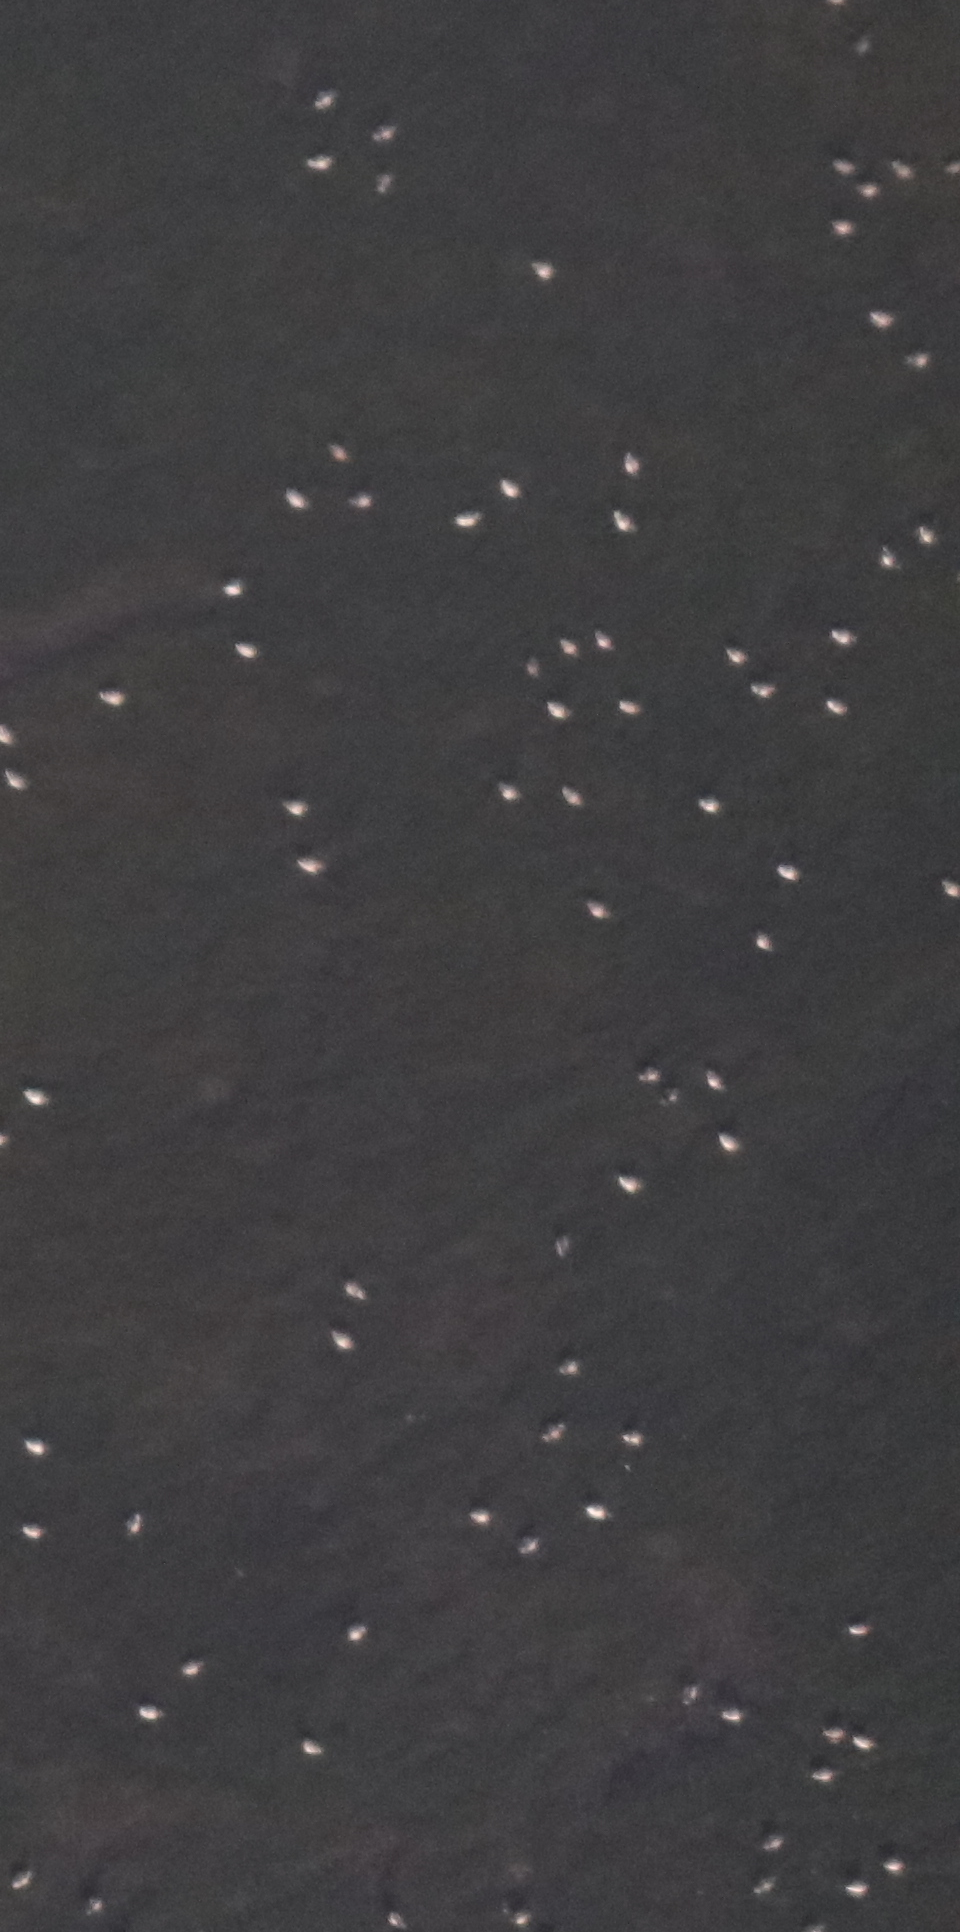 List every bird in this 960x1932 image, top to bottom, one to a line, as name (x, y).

brant (329, 95)
brant (379, 137)
brant (322, 159)
brant (954, 164)
brant (839, 166)
brant (904, 166)
brant (375, 186)
brant (863, 189)
brant (844, 224)
brant (541, 275)
brant (874, 324)
brant (925, 374)
brant (631, 460)
brant (344, 462)
brant (515, 482)
brant (357, 498)
brant (303, 505)
brant (470, 512)
brant (617, 522)
brant (921, 542)
brant (889, 566)
brant (233, 589)
brant (853, 642)
brant (599, 643)
brant (572, 653)
brant (247, 654)
brant (741, 656)
brant (535, 667)
brant (756, 684)
brant (119, 697)
brant (628, 707)
brant (833, 710)
brant (559, 713)
brant (8, 738)
brant (24, 775)
brant (574, 792)
brant (506, 796)
brant (709, 798)
brant (296, 816)
brant (315, 863)
brant (790, 868)
brant (958, 886)
brant (601, 908)
brant (764, 946)
brant (652, 1072)
brant (712, 1079)
brant (28, 1097)
brant (678, 1097)
brant (735, 1141)
brant (626, 1177)
brant (563, 1249)
brant (357, 1290)
brant (339, 1337)
brant (570, 1368)
brant (556, 1426)
brant (630, 1434)
brant (41, 1441)
brant (598, 1515)
brant (481, 1518)
brant (136, 1522)
brant (25, 1529)
brant (534, 1548)
brant (868, 1622)
brant (366, 1636)
brant (198, 1664)
brant (687, 1699)
brant (737, 1714)
brant (140, 1715)
brant (834, 1732)
brant (872, 1744)
brant (316, 1745)
brant (827, 1773)
brant (778, 1835)
brant (889, 1863)
brant (765, 1879)
brant (25, 1885)
brant (856, 1892)
brant (96, 1904)
brant (522, 1915)
brant (394, 1921)
brant (814, 1930)